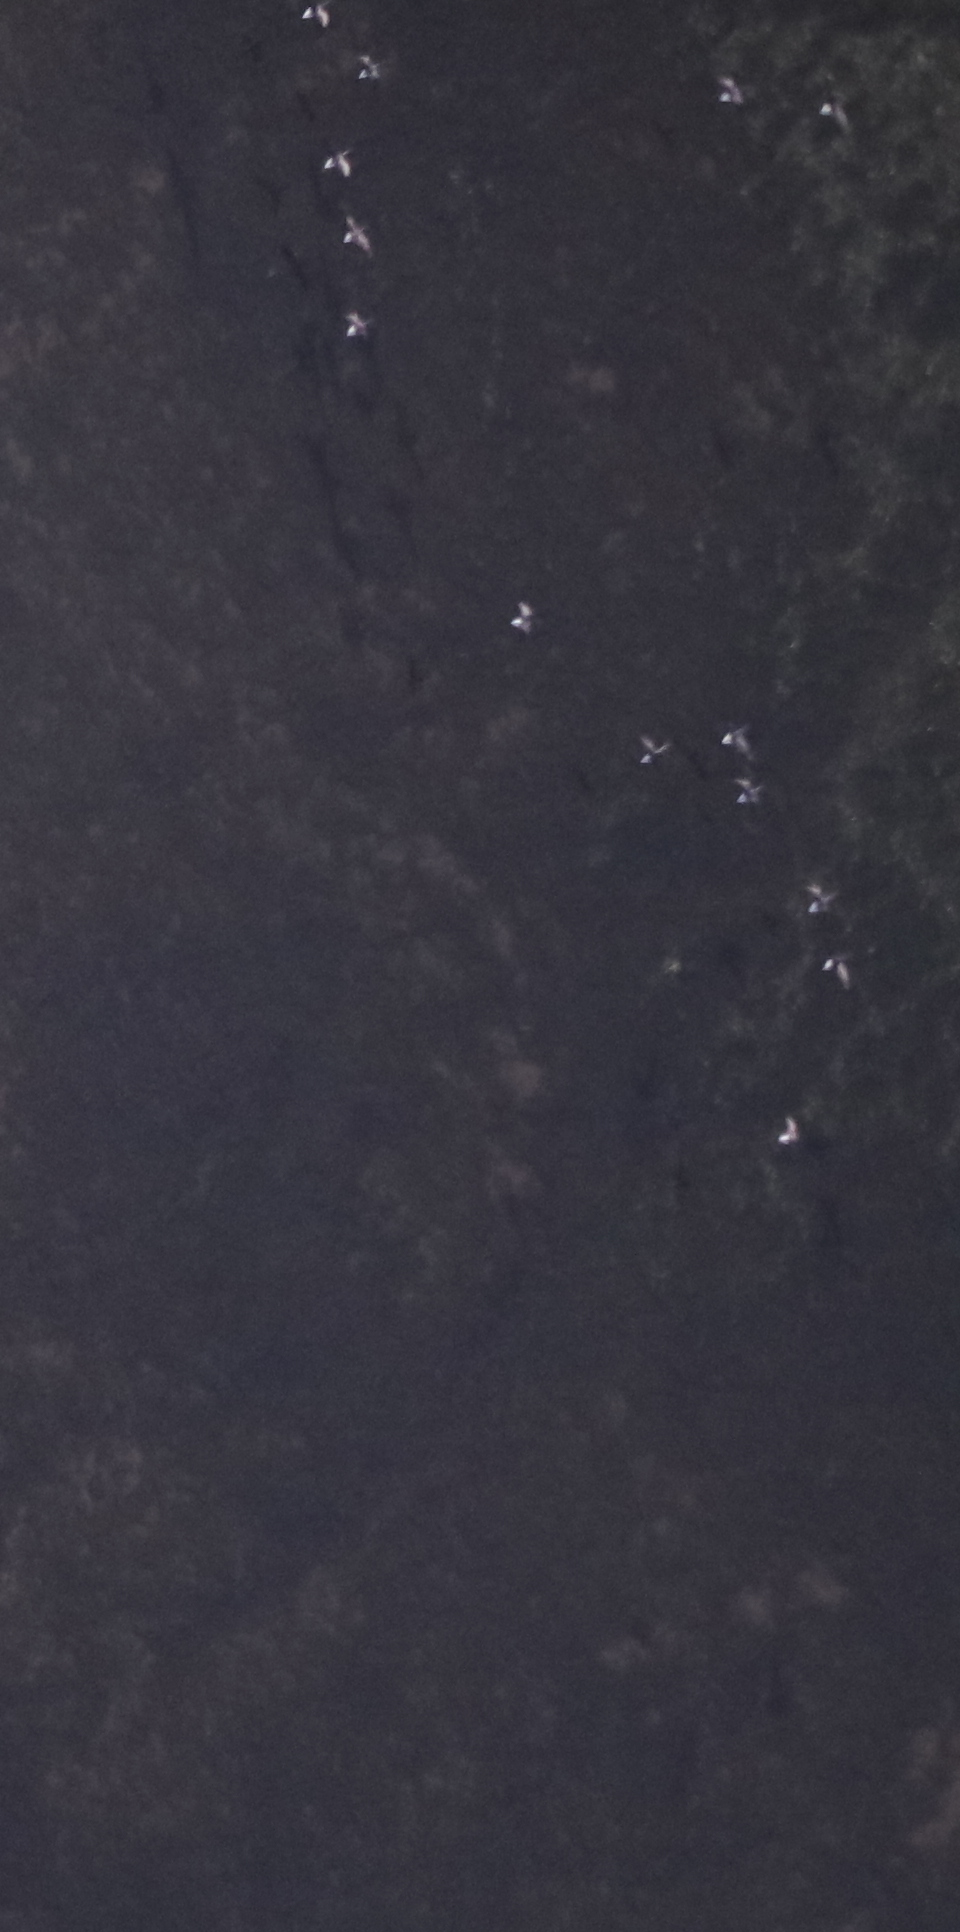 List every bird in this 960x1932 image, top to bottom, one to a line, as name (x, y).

brant (317, 9)
brant (373, 70)
brant (727, 93)
brant (832, 109)
brant (340, 161)
brant (353, 229)
brant (363, 327)
brant (528, 616)
brant (737, 731)
brant (656, 753)
brant (750, 794)
brant (822, 899)
brant (838, 966)
brant (790, 1132)